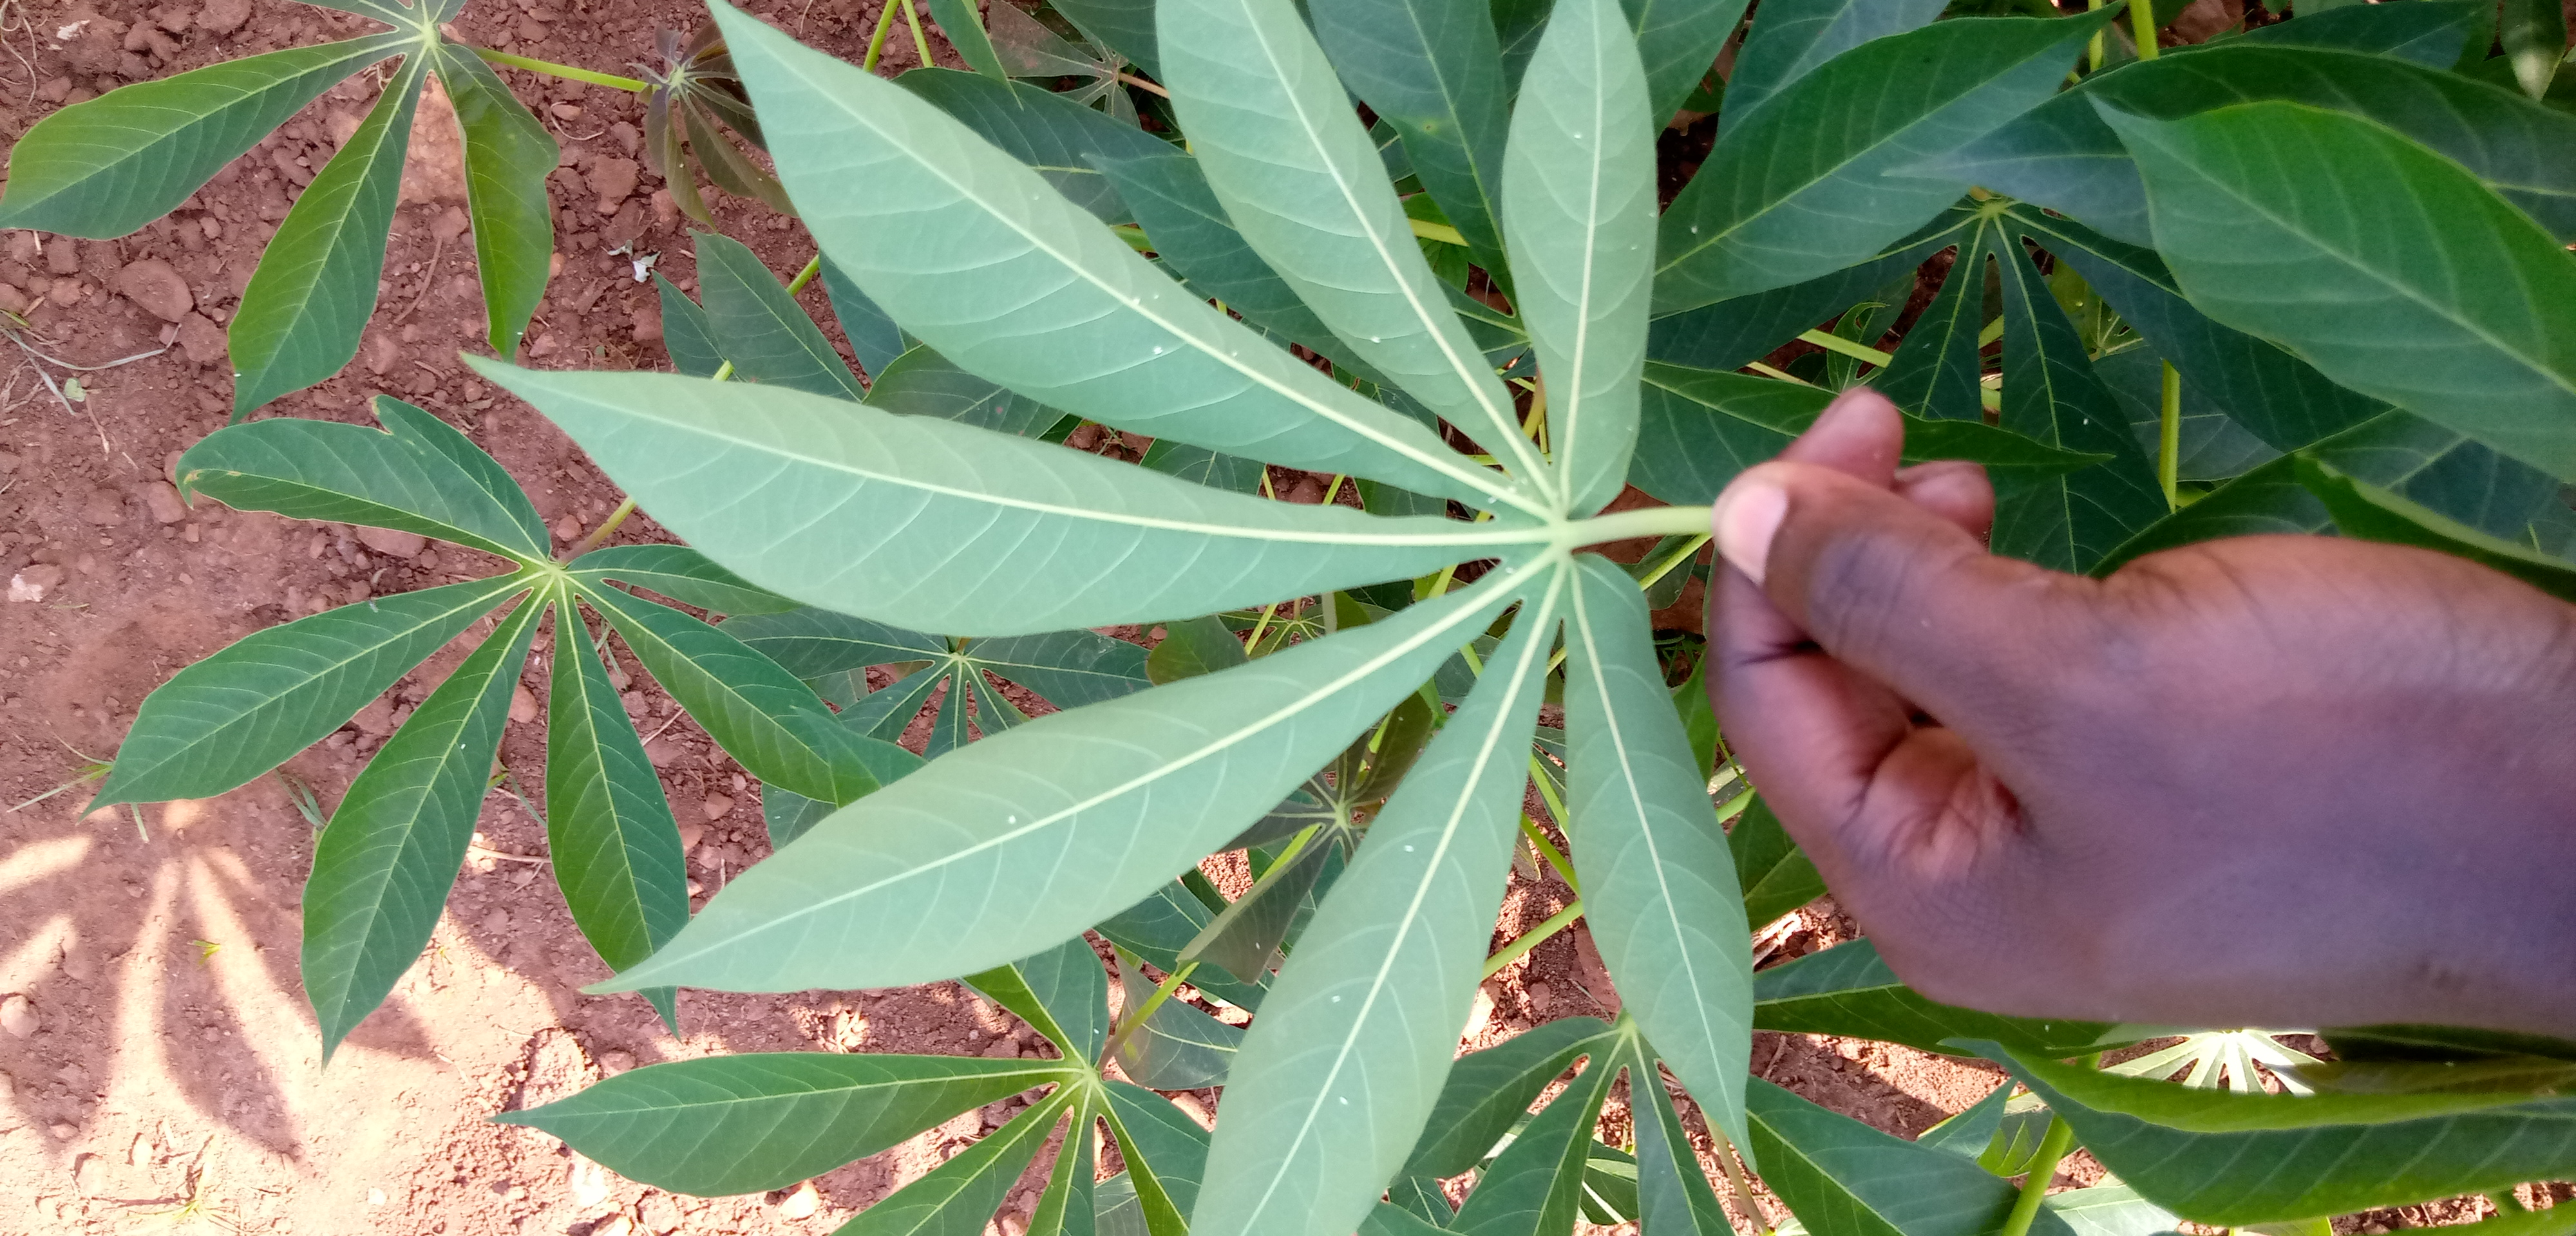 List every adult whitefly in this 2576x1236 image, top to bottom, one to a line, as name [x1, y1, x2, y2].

whitefly [459, 743, 468, 751]
whitefly [1255, 941, 1263, 952]
whitefly [1338, 1094, 1350, 1107]